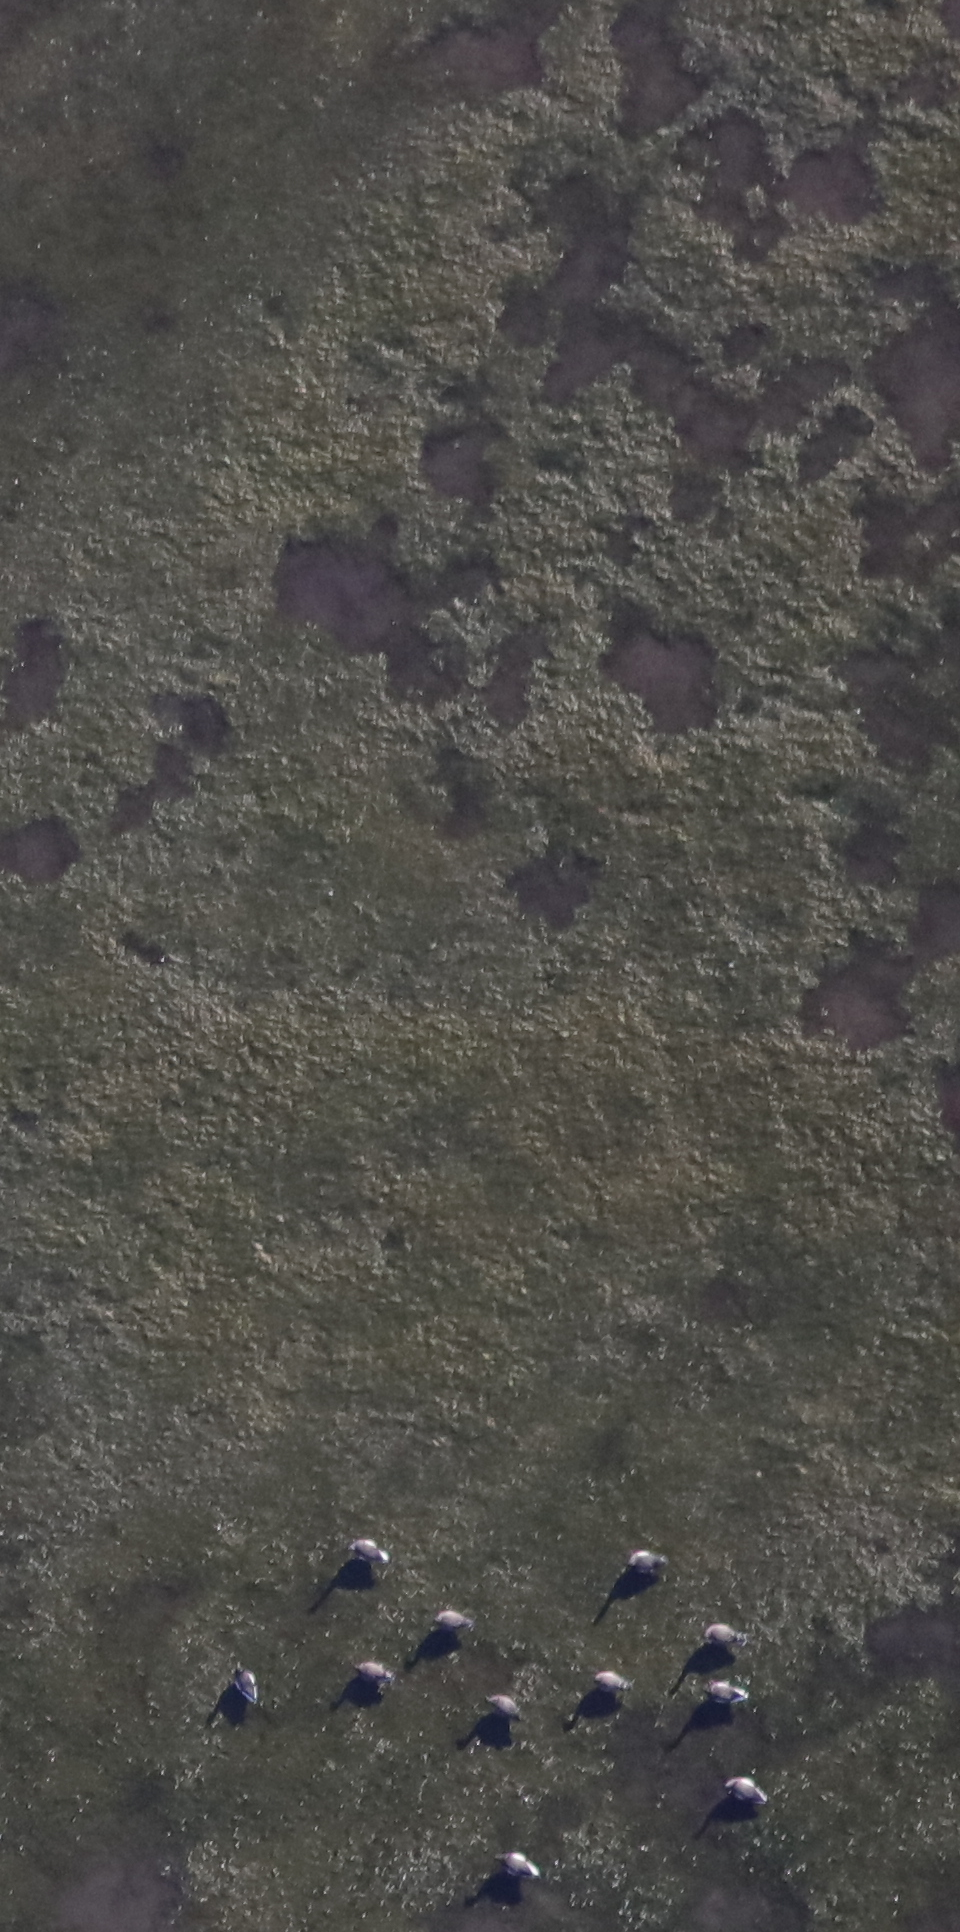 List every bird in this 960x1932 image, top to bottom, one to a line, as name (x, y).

brant (367, 1552)
brant (644, 1562)
brant (461, 1624)
brant (728, 1635)
brant (365, 1673)
brant (604, 1681)
brant (245, 1685)
brant (723, 1694)
brant (503, 1710)
brant (742, 1789)
brant (517, 1867)